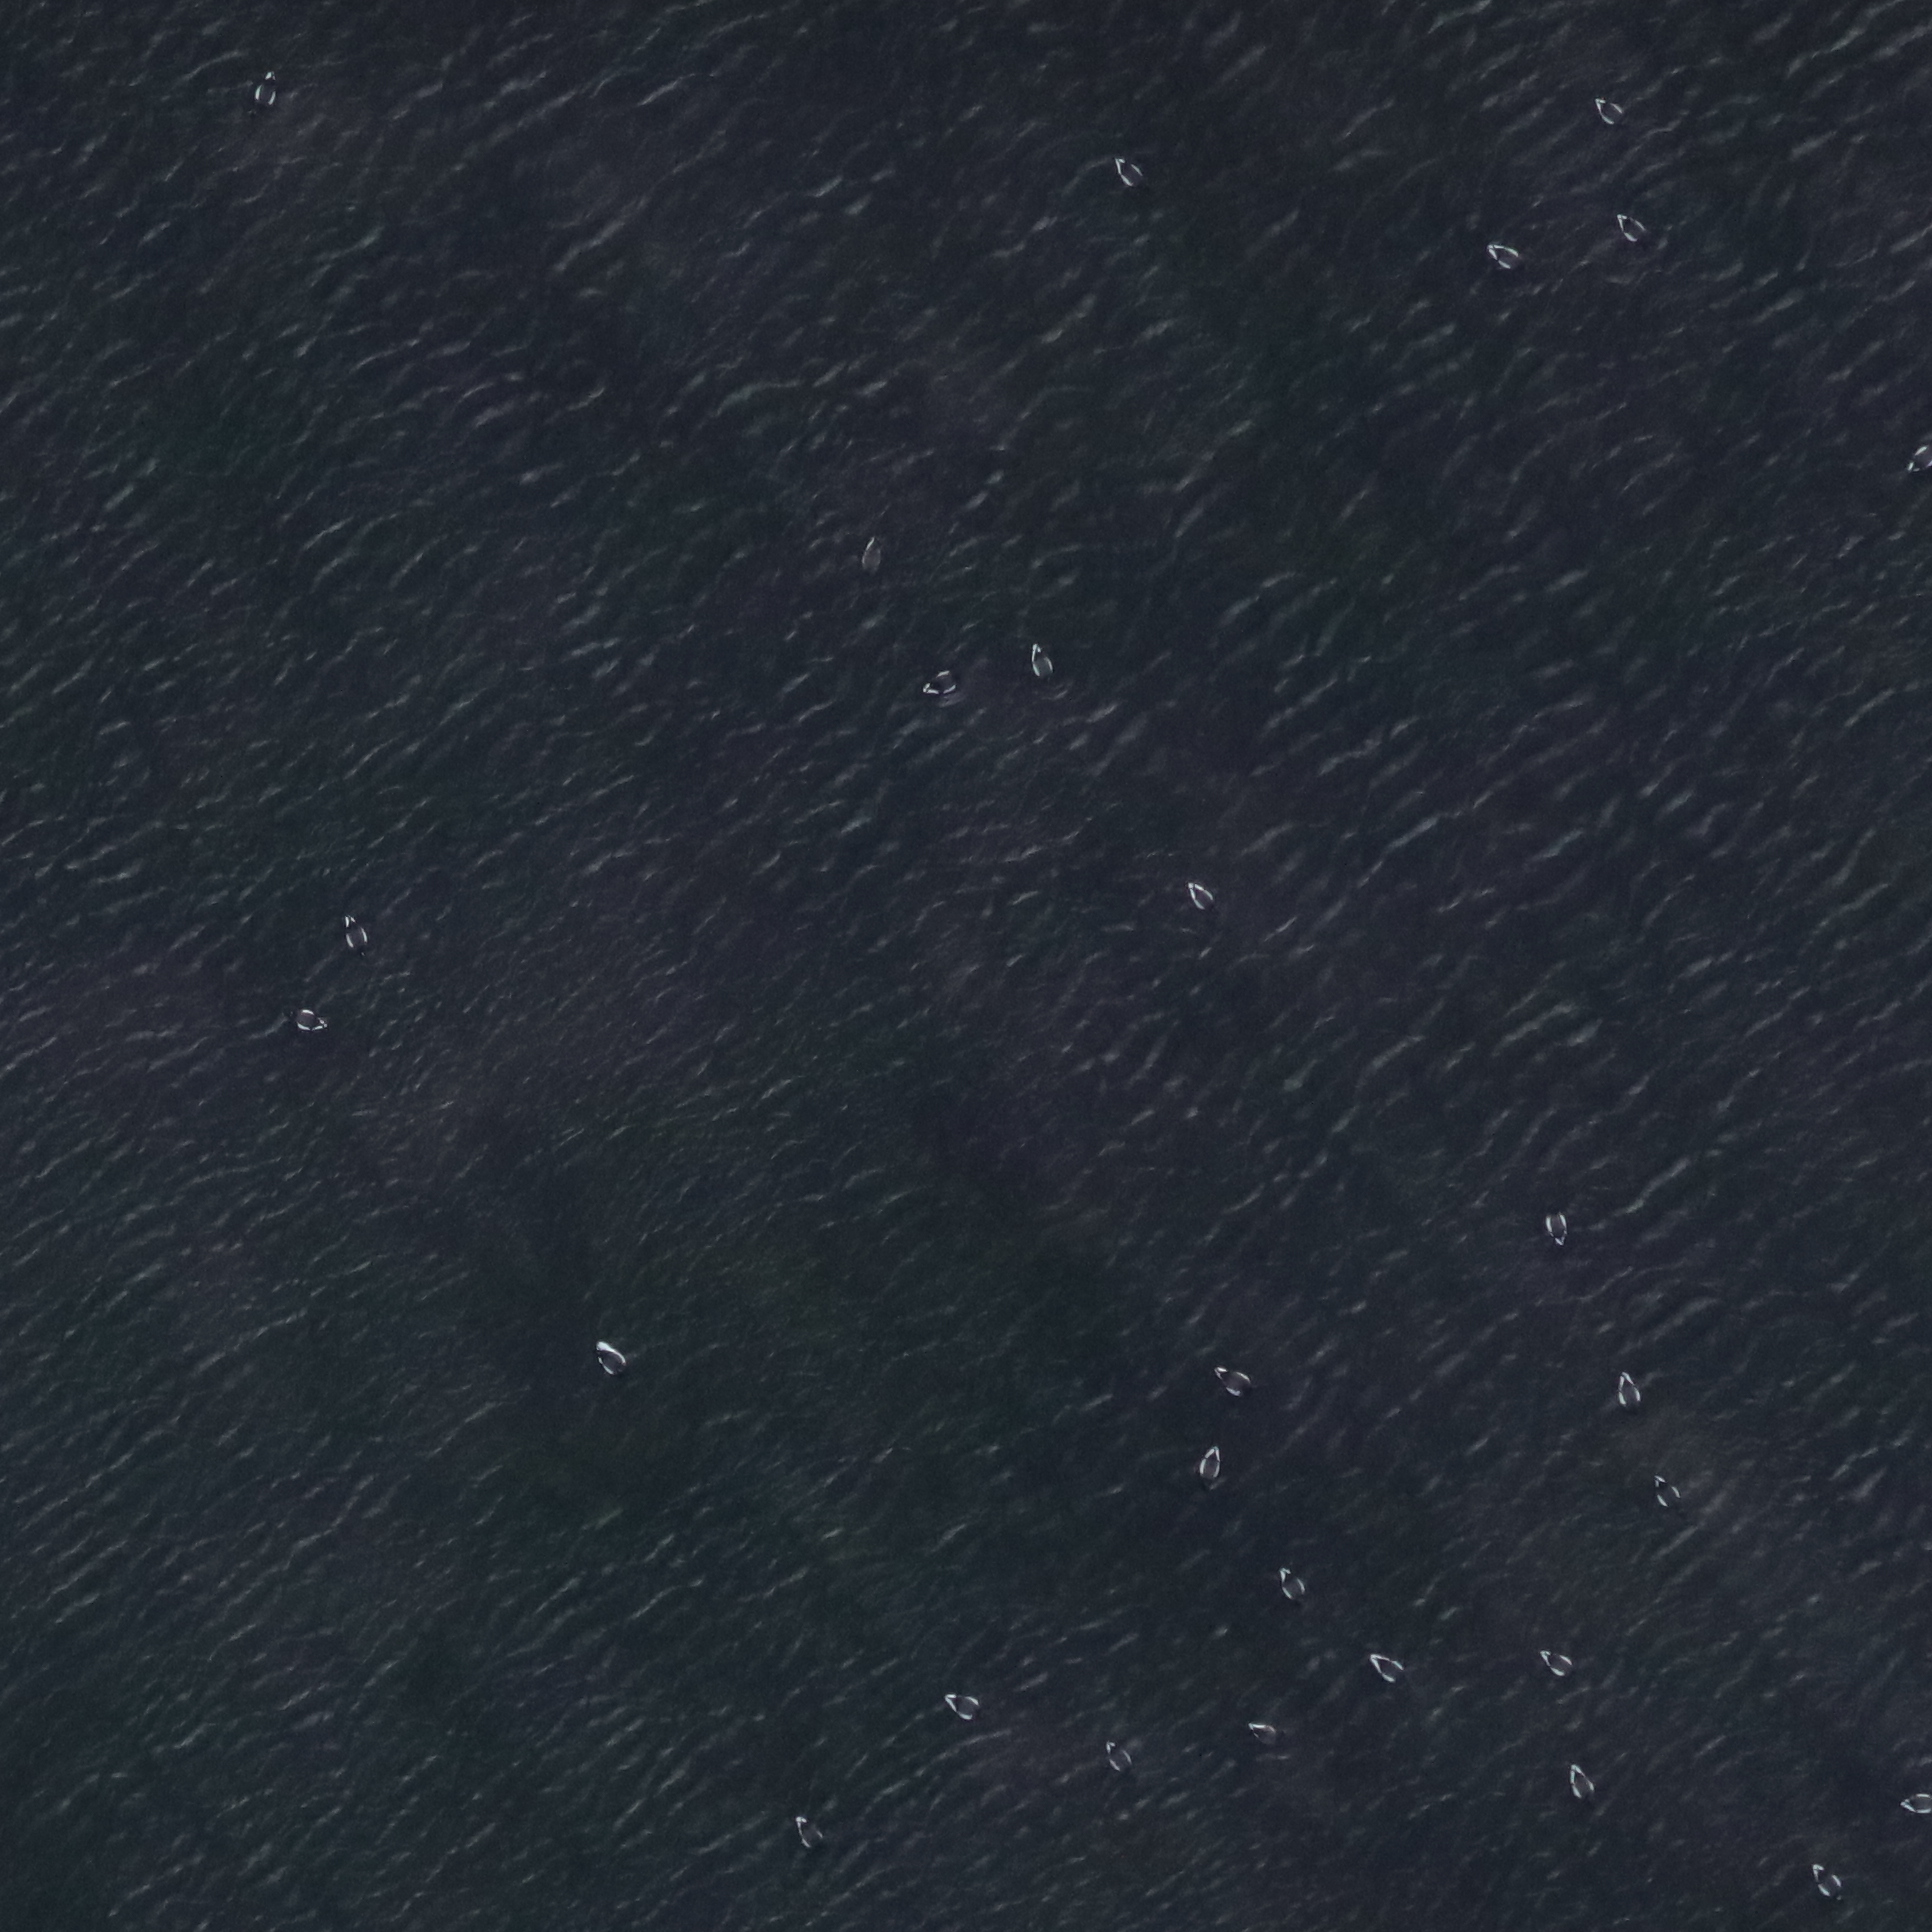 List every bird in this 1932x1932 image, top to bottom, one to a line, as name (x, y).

brant (264, 94)
brant (1613, 113)
brant (1130, 174)
brant (1634, 230)
brant (1507, 257)
brant (1925, 457)
brant (871, 558)
brant (1041, 664)
brant (943, 684)
brant (1202, 898)
brant (357, 936)
brant (307, 1020)
brant (1558, 1227)
brant (612, 1361)
brant (1235, 1382)
brant (1629, 1393)
brant (1210, 1469)
brant (1663, 1490)
brant (1292, 1587)
brant (1559, 1665)
brant (1390, 1670)
brant (965, 1706)
brant (1267, 1736)
brant (1121, 1758)
brant (1583, 1785)
brant (1921, 1805)
brant (807, 1833)
brant (1829, 1882)